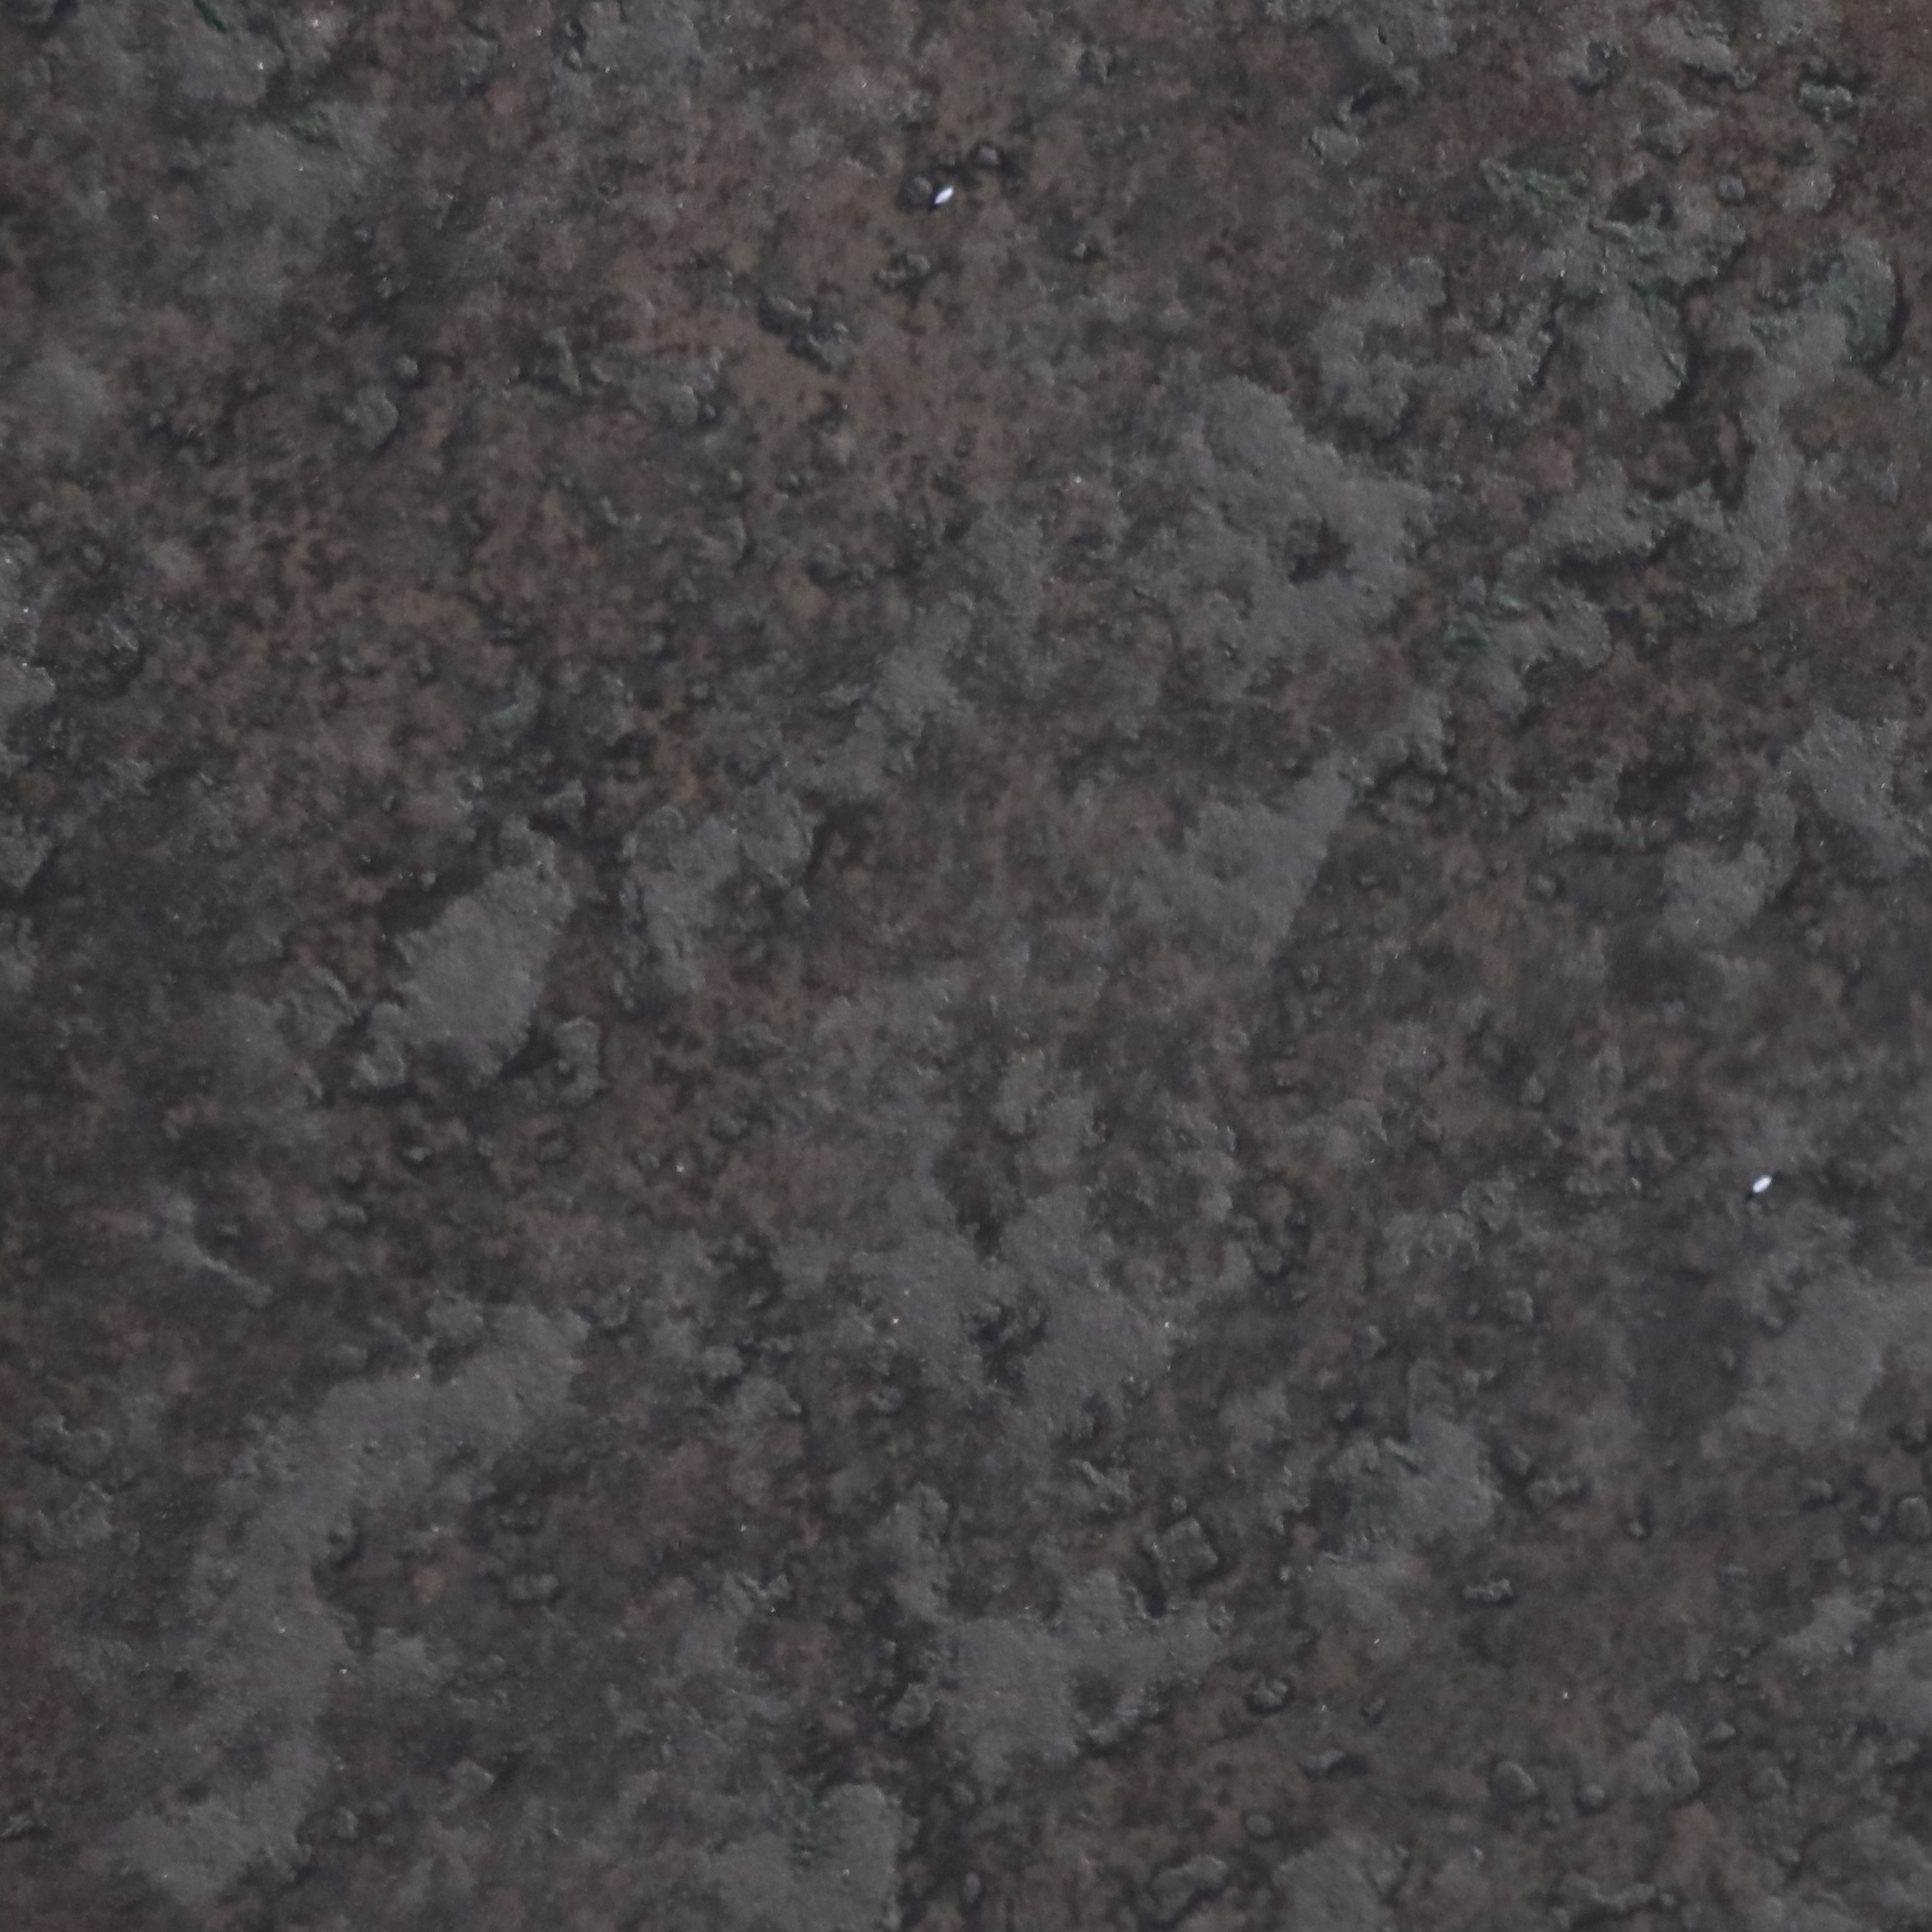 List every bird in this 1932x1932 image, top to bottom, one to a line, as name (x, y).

gull (943, 196)
gull (1761, 1186)